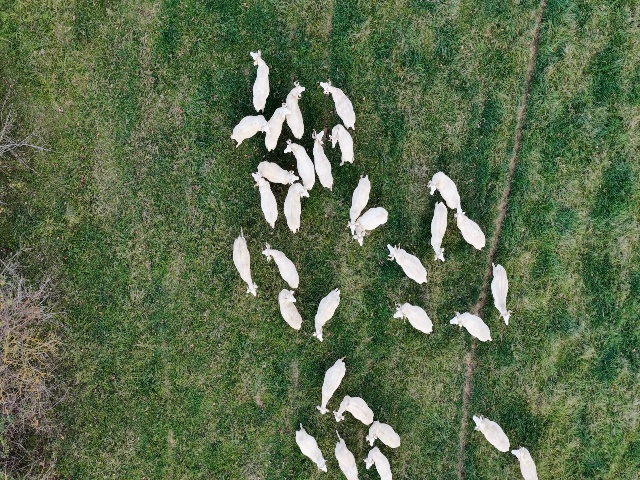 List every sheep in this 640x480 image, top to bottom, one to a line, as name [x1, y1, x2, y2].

sheep [250, 49, 270, 113]
sheep [320, 78, 356, 130]
sheep [286, 80, 306, 140]
sheep [265, 102, 292, 152]
sheep [230, 114, 271, 148]
sheep [328, 124, 355, 166]
sheep [312, 128, 333, 191]
sheep [284, 139, 315, 191]
sheep [257, 161, 299, 185]
sheep [252, 169, 278, 229]
sheep [347, 175, 371, 235]
sheep [284, 182, 310, 234]
sheep [430, 201, 448, 262]
sheep [454, 203, 486, 250]
sheep [350, 207, 388, 246]
sheep [233, 226, 258, 296]
sheep [262, 242, 299, 288]
sheep [387, 243, 428, 284]
sheep [491, 262, 513, 325]
sheep [313, 287, 340, 342]
sheep [278, 289, 302, 330]
sheep [393, 302, 434, 334]
sheep [450, 311, 492, 342]
sheep [316, 356, 347, 415]
sheep [333, 394, 374, 425]
sheep [472, 415, 510, 452]
sheep [366, 420, 401, 448]
sheep [296, 423, 328, 472]
sheep [335, 429, 359, 480]
sheep [511, 445, 538, 480]
sheep [363, 446, 392, 480]